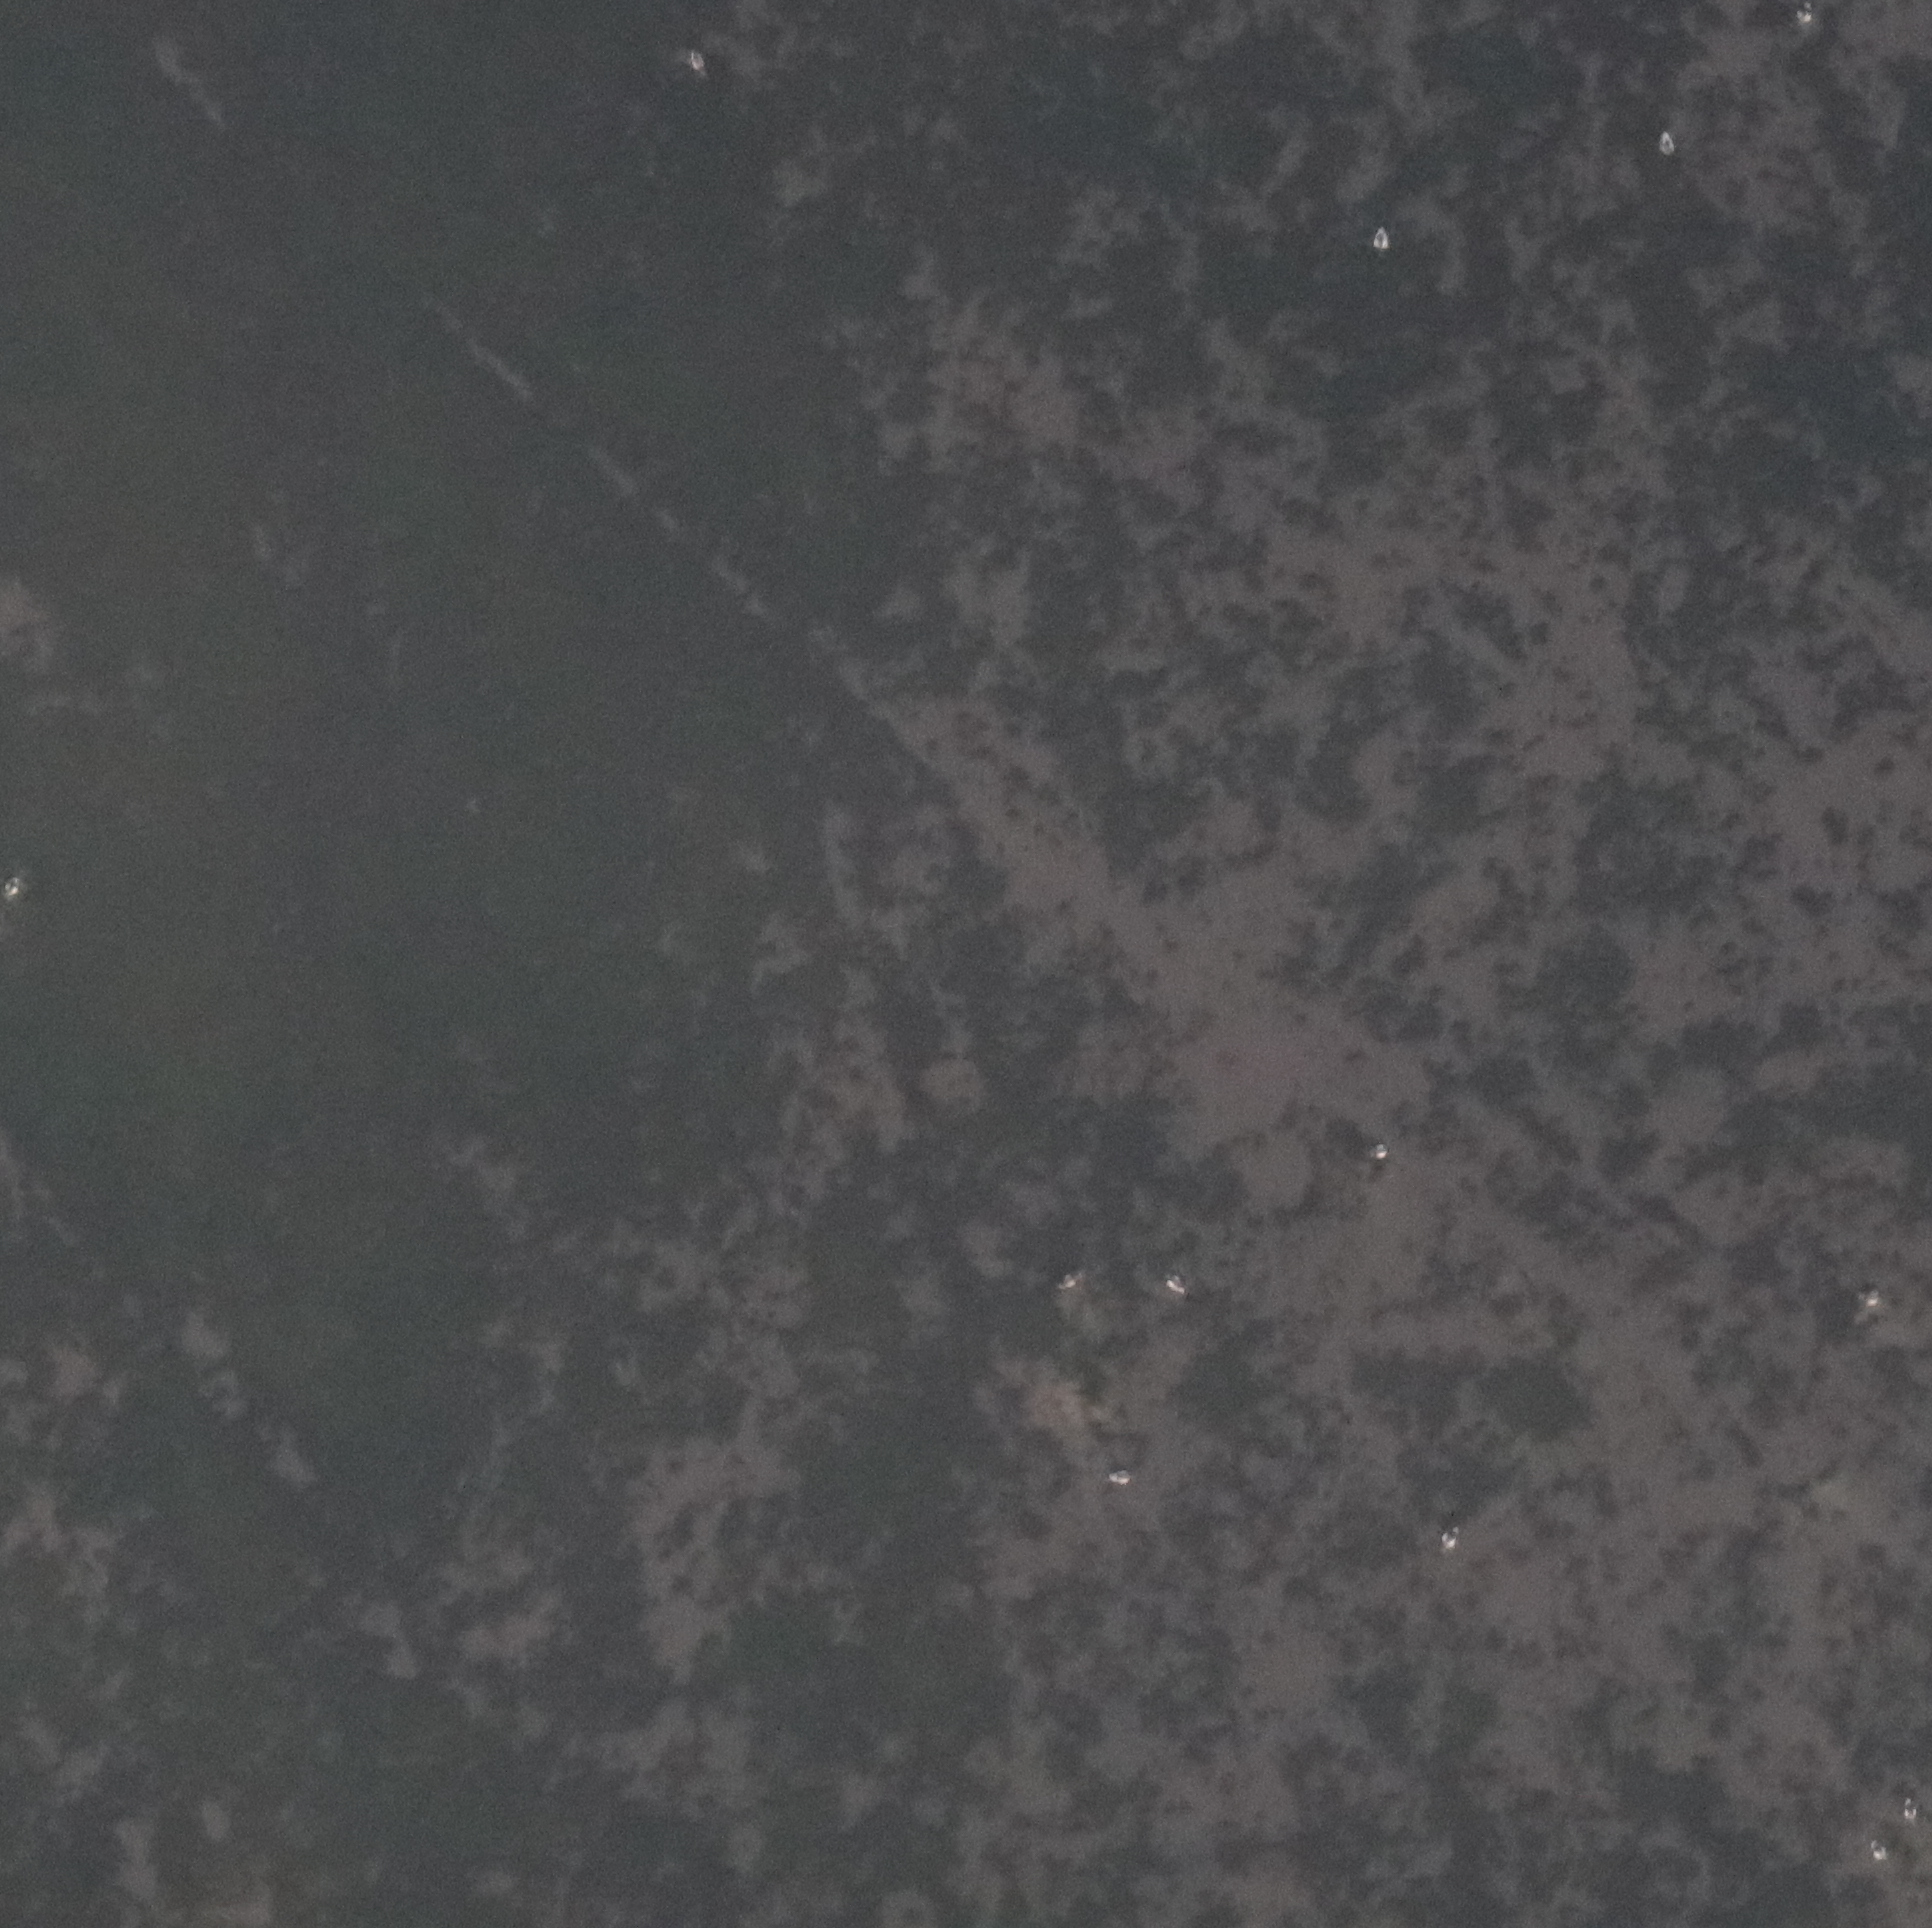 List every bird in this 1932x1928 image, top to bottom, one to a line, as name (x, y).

brant (1803, 15)
brant (697, 60)
brant (1667, 147)
brant (1381, 239)
brant (11, 886)
brant (1378, 1153)
brant (1069, 1281)
brant (1176, 1284)
brant (1875, 1299)
brant (1120, 1477)
brant (1451, 1540)
brant (1908, 1804)
brant (1880, 1853)